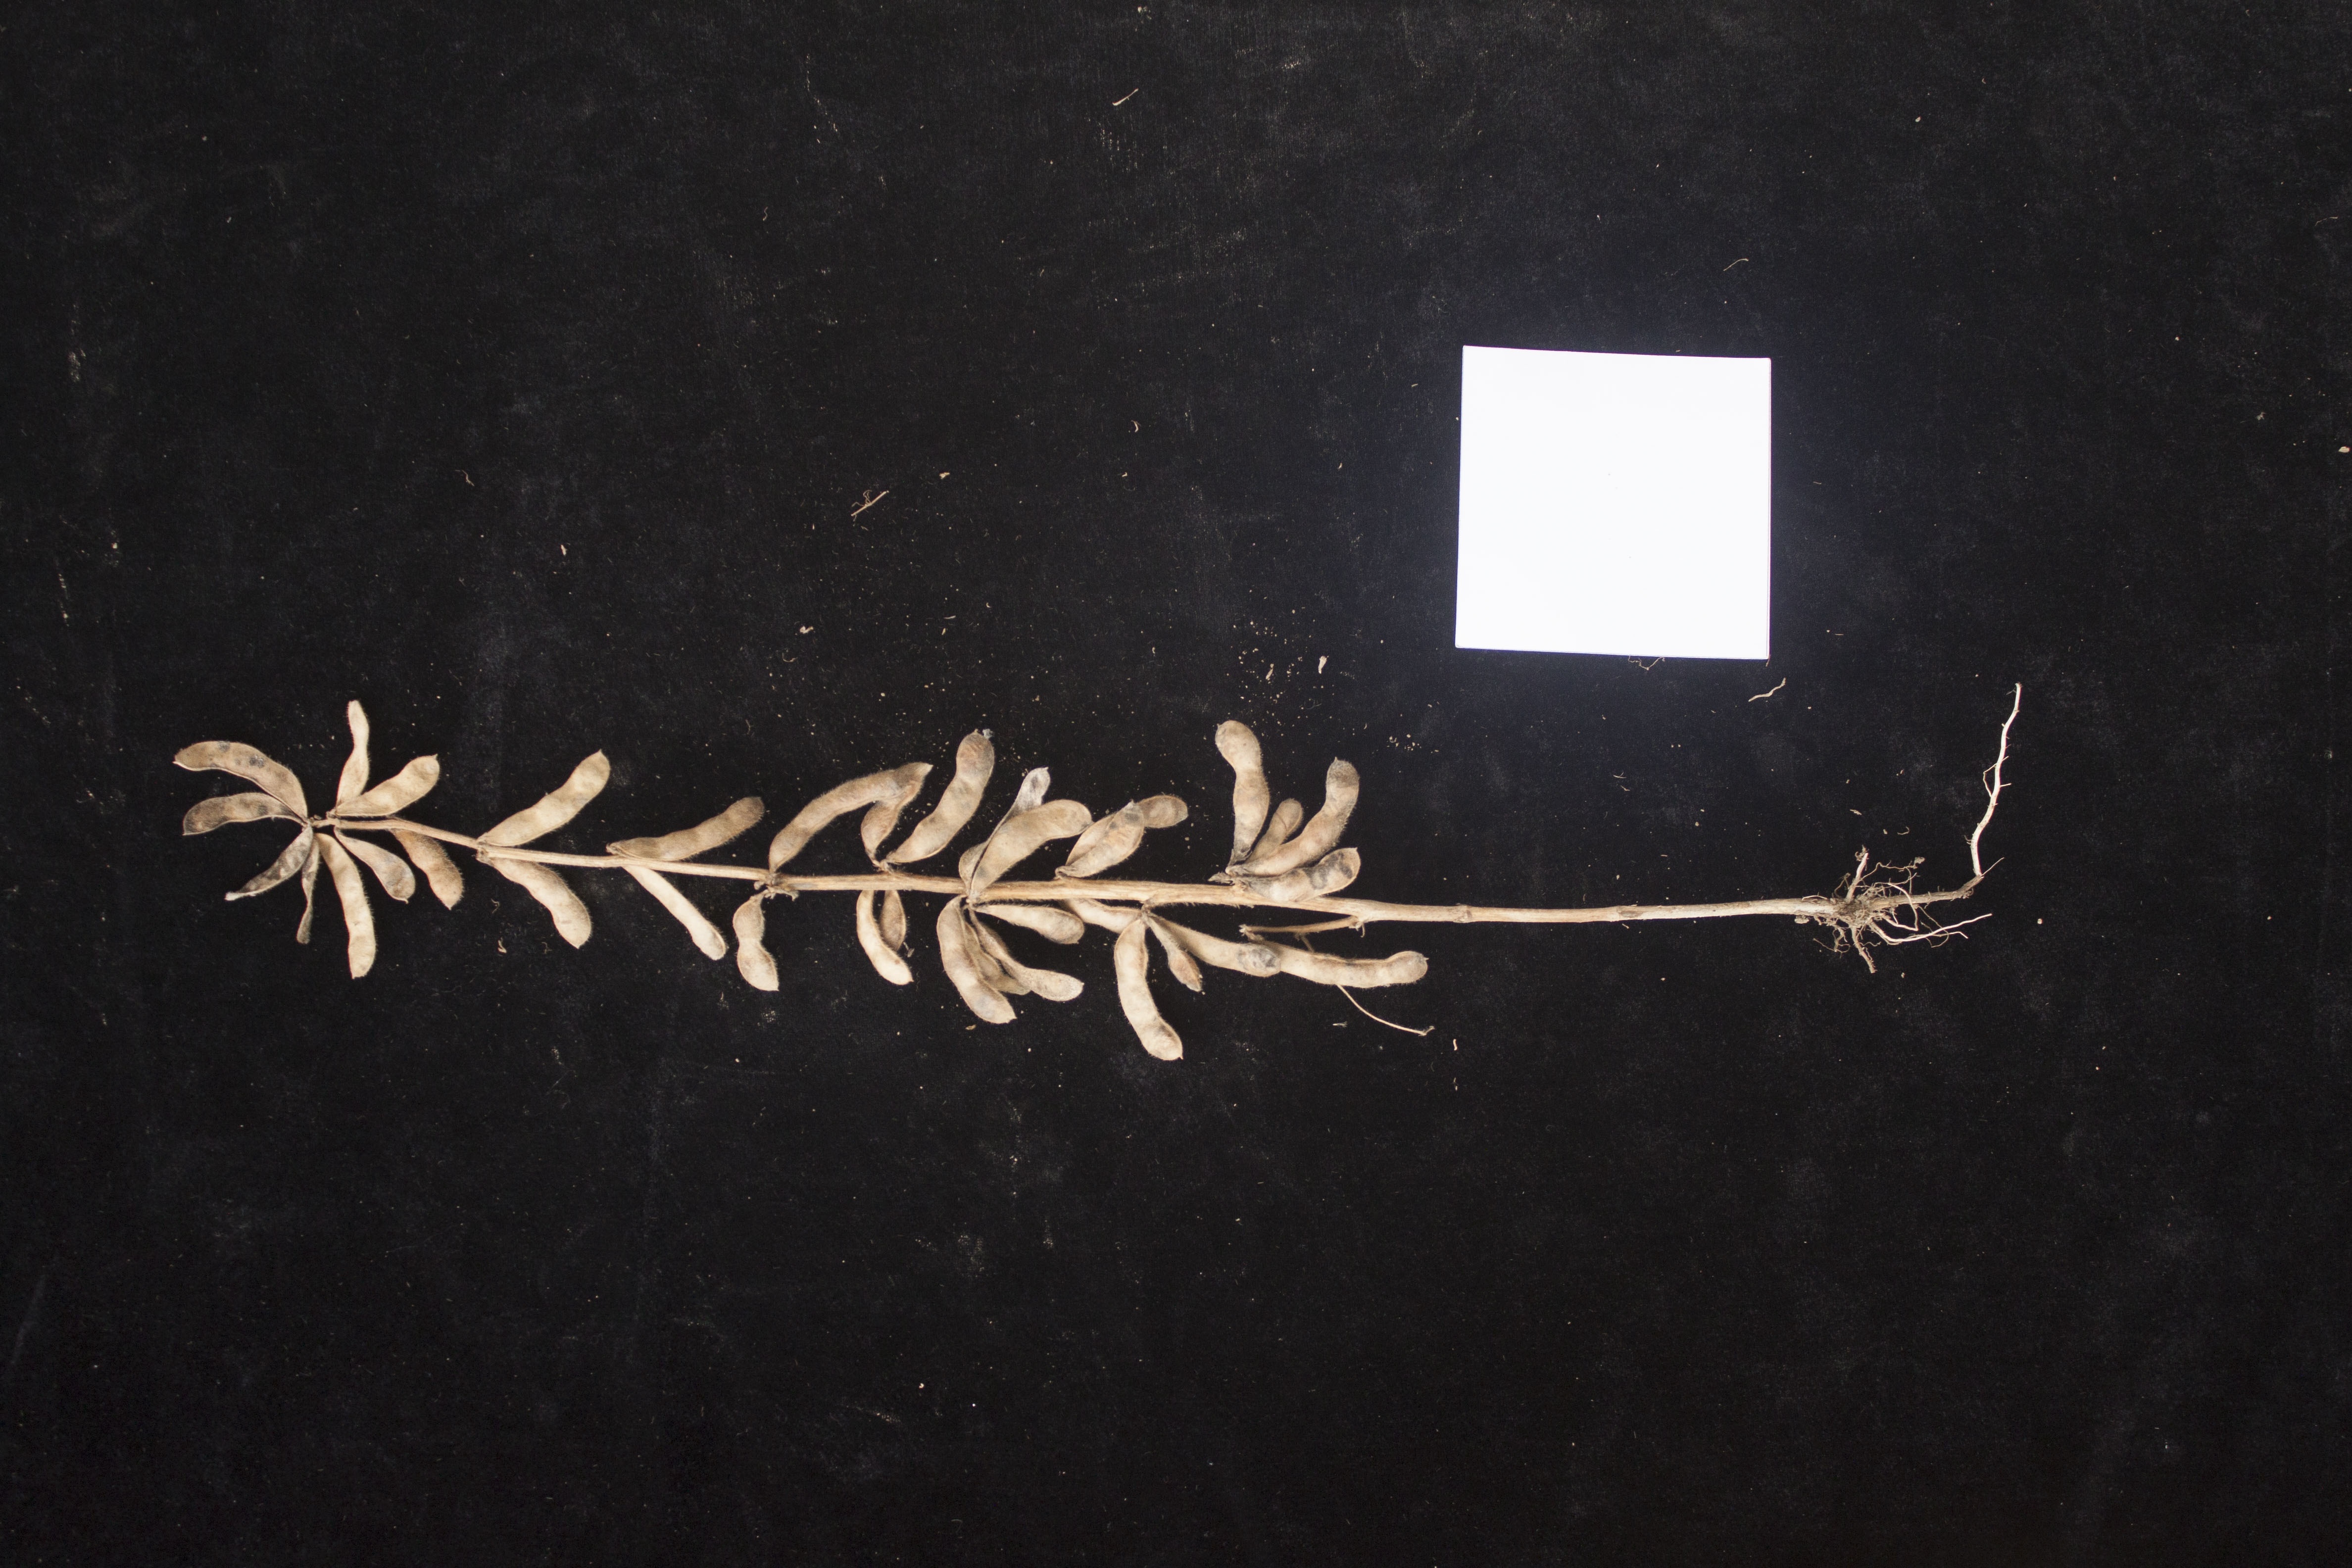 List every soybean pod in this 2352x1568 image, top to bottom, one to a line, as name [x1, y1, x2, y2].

soybean pod [326, 701, 369, 817]
soybean pod [1216, 721, 1269, 865]
soybean pod [883, 732, 991, 864]
soybean pod [172, 741, 307, 823]
soybean pod [477, 749, 608, 846]
soybean pod [338, 757, 439, 818]
soybean pod [1230, 760, 1359, 875]
soybean pod [862, 764, 931, 860]
soybean pod [957, 768, 1051, 899]
soybean pod [768, 770, 894, 873]
soybean pod [182, 793, 303, 836]
soybean pod [1065, 794, 1188, 866]
soybean pod [606, 799, 762, 862]
soybean pod [1245, 799, 1303, 863]
soybean pod [969, 802, 1089, 901]
soybean pod [385, 817, 463, 909]
soybean pod [1064, 819, 1149, 876]
soybean pod [223, 823, 313, 904]
soybean pod [335, 832, 415, 904]
soybean pod [316, 834, 376, 979]
soybean pod [296, 838, 319, 947]
soybean pod [1234, 849, 1359, 902]
soybean pod [489, 859, 591, 949]
soybean pod [626, 869, 727, 960]
soybean pod [858, 888, 912, 985]
soybean pod [880, 892, 906, 954]
soybean pod [734, 894, 778, 993]
soybean pod [935, 894, 1017, 1026]
soybean pod [1064, 900, 1140, 935]
soybean pod [976, 906, 1083, 946]
soybean pod [1149, 912, 1281, 979]
soybean pod [971, 913, 1083, 1002]
soybean pod [1115, 914, 1184, 1061]
soybean pod [1147, 918, 1202, 992]
soybean pod [967, 925, 1031, 995]
soybean pod [1248, 934, 1427, 989]